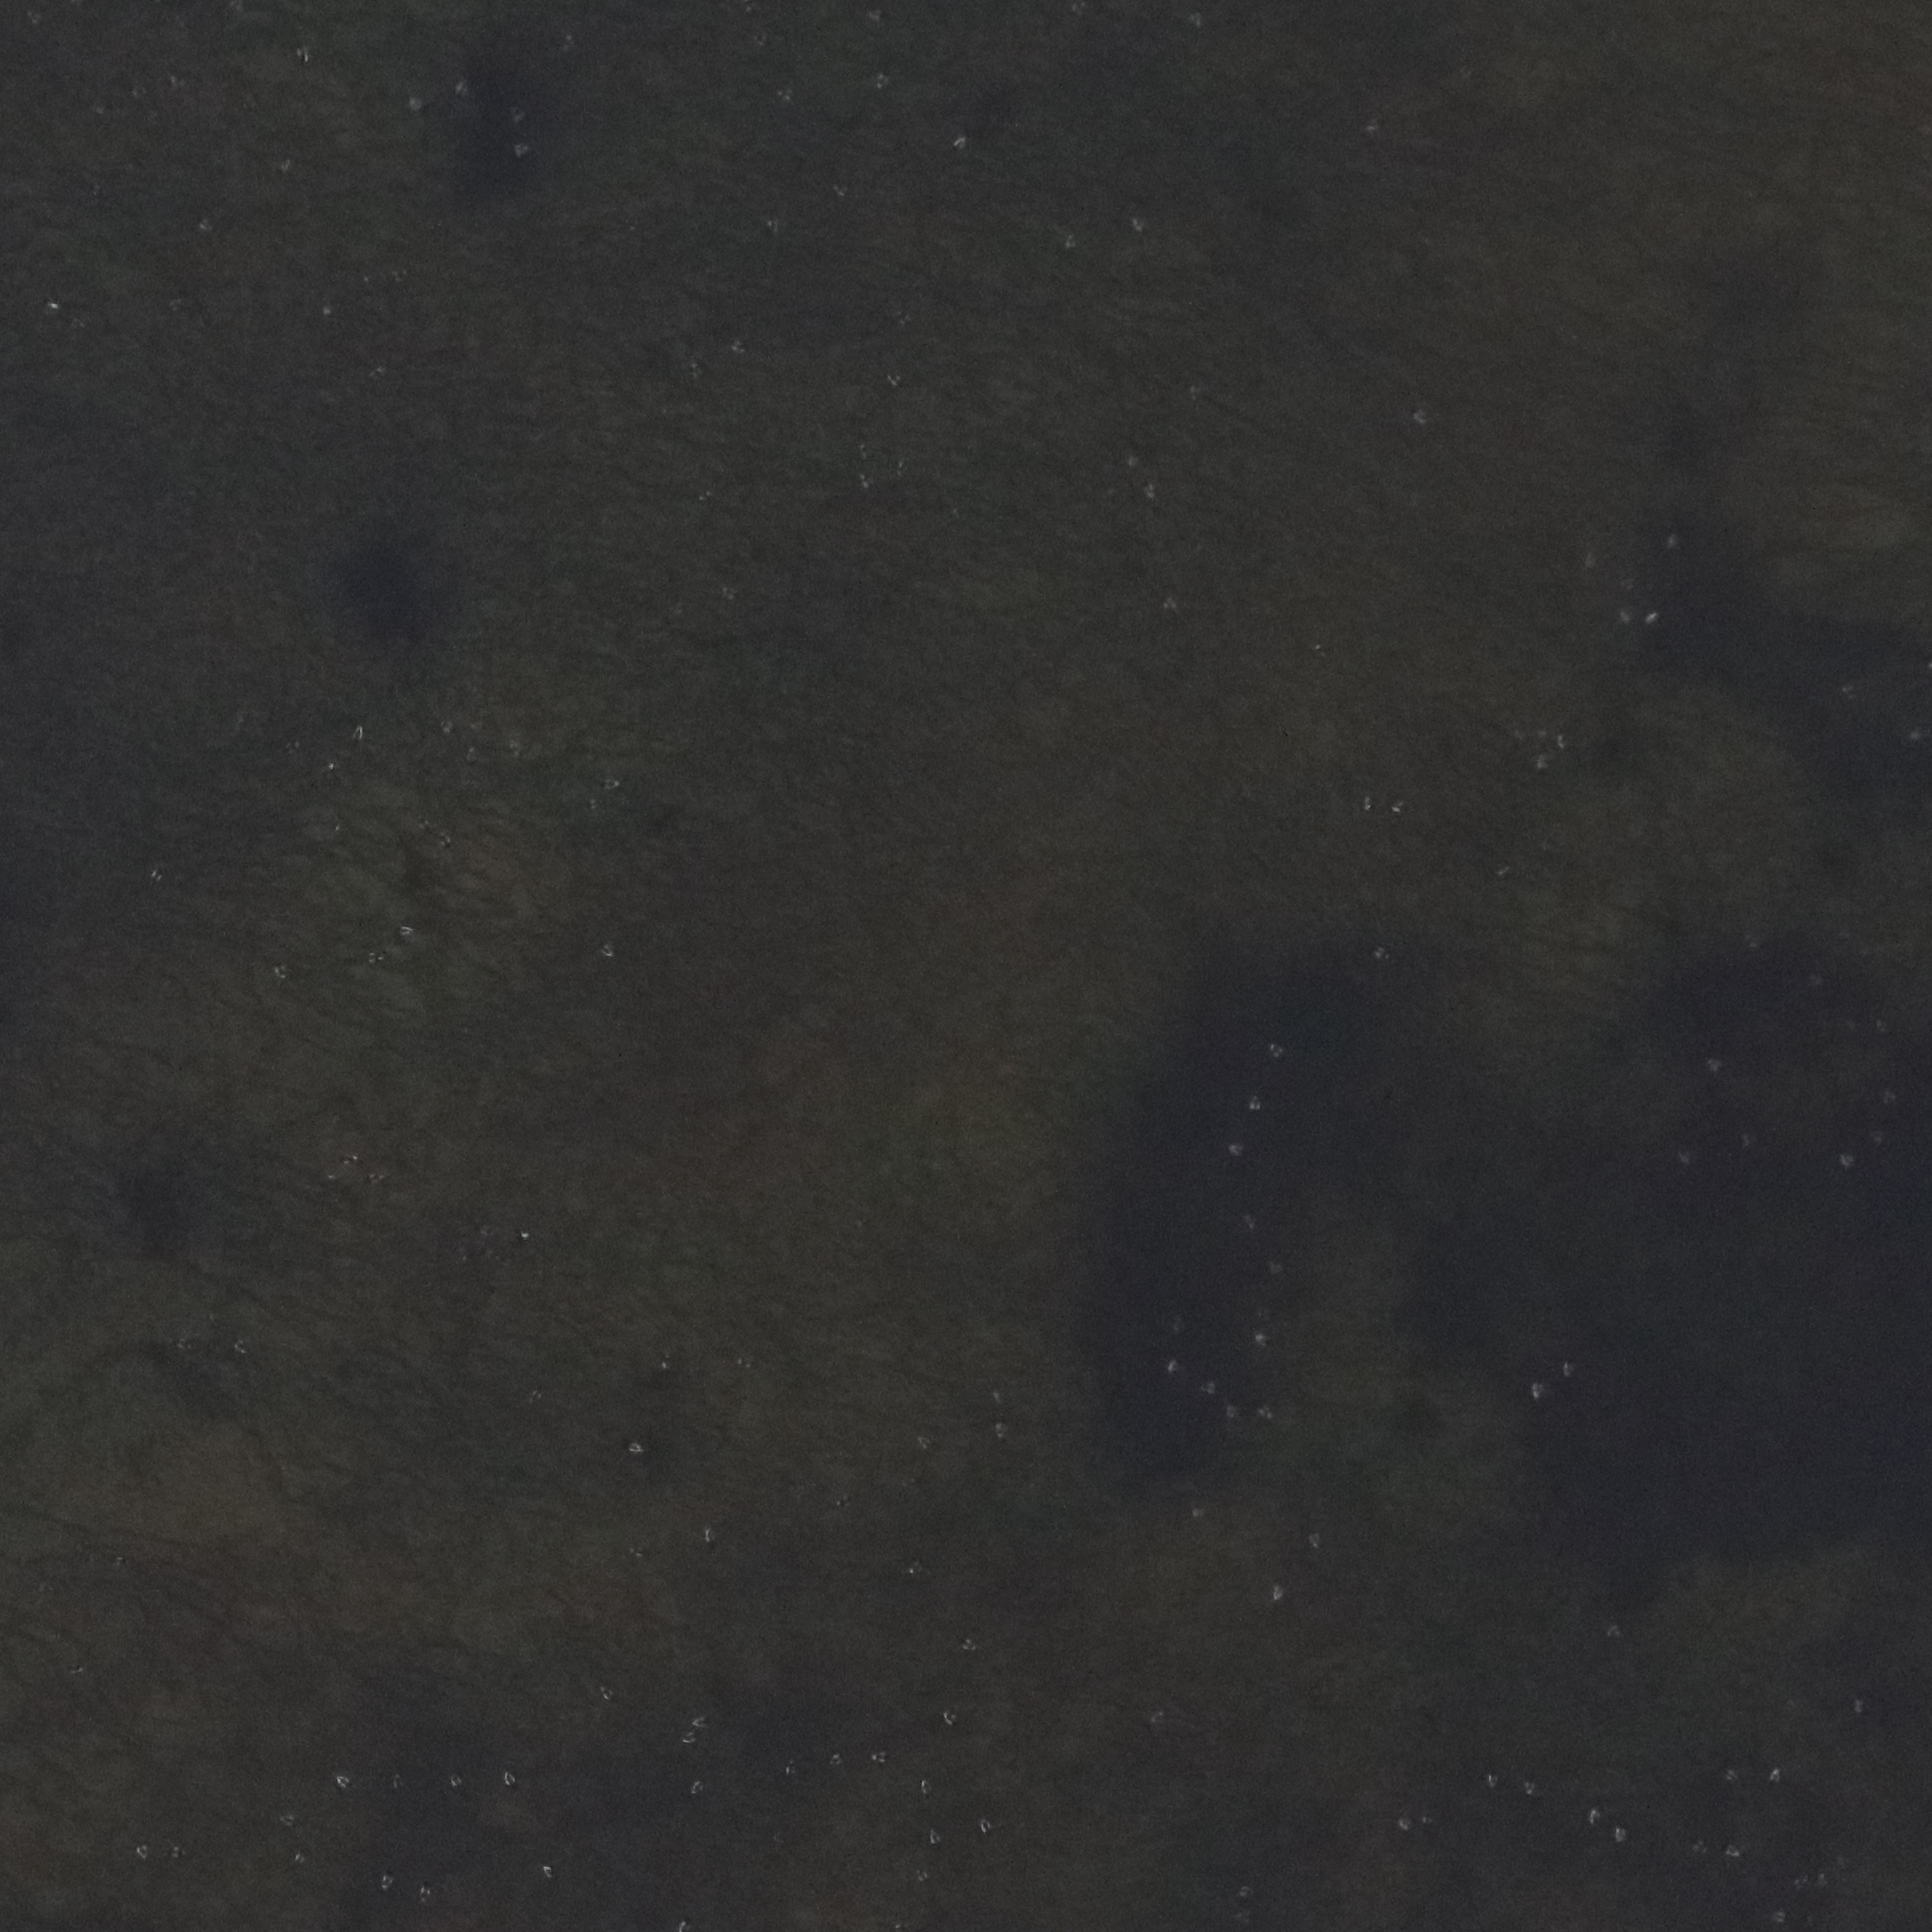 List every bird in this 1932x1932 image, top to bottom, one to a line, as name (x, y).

brant (231, 1)
brant (76, 5)
brant (1077, 9)
brant (869, 12)
brant (42, 18)
brant (1215, 19)
brant (756, 24)
brant (579, 46)
brant (305, 53)
brant (884, 72)
brant (174, 81)
brant (465, 89)
brant (783, 92)
brant (139, 98)
brant (526, 103)
brant (95, 105)
brant (421, 105)
brant (1372, 123)
brant (964, 136)
brant (523, 155)
brant (286, 163)
brant (845, 183)
brant (99, 184)
brant (770, 216)
brant (1143, 216)
brant (205, 227)
brant (1067, 241)
brant (396, 276)
brant (53, 304)
brant (170, 307)
brant (326, 315)
brant (909, 318)
brant (81, 319)
brant (740, 343)
brant (696, 362)
brant (373, 366)
brant (892, 378)
brant (1197, 393)
brant (1427, 417)
brant (869, 445)
brant (1135, 454)
brant (912, 472)
brant (870, 482)
brant (706, 490)
brant (1154, 494)
brant (956, 503)
brant (1675, 550)
brant (1588, 558)
brant (1634, 583)
brant (728, 585)
brant (1171, 606)
brant (672, 614)
brant (1634, 615)
brant (1654, 624)
brant (1323, 644)
brant (441, 730)
brant (355, 736)
brant (525, 743)
brant (1563, 744)
brant (305, 745)
brant (479, 762)
brant (1537, 766)
brant (335, 767)
brant (618, 779)
brant (1375, 799)
brant (1407, 804)
brant (595, 805)
brant (422, 819)
brant (344, 827)
brant (440, 837)
brant (159, 875)
brant (410, 932)
brant (606, 953)
brant (1384, 953)
brant (374, 960)
brant (268, 966)
brant (1887, 1023)
brant (1848, 1029)
brant (1722, 1060)
brant (1273, 1068)
brant (1885, 1099)
brant (1259, 1110)
brant (1742, 1136)
brant (1883, 1143)
brant (1229, 1147)
brant (1679, 1155)
brant (1858, 1160)
brant (353, 1164)
brant (374, 1178)
brant (324, 1187)
brant (1252, 1228)
brant (523, 1238)
brant (1267, 1277)
brant (1267, 1310)
brant (210, 1320)
brant (1176, 1327)
brant (1259, 1338)
brant (239, 1341)
brant (186, 1350)
brant (673, 1364)
brant (1570, 1364)
brant (736, 1366)
brant (1175, 1368)
brant (1536, 1381)
brant (1206, 1384)
brant (536, 1391)
brant (994, 1399)
brant (1261, 1409)
brant (1230, 1411)
brant (993, 1433)
brant (643, 1436)
brant (922, 1437)
brant (851, 1504)
brant (1194, 1511)
brant (713, 1531)
brant (1315, 1539)
brant (642, 1545)
brant (918, 1561)
brant (120, 1567)
brant (48, 1579)
brant (1270, 1586)
brant (1610, 1636)
brant (972, 1648)
brant (81, 1668)
brant (607, 1690)
brant (943, 1714)
brant (1165, 1721)
brant (702, 1722)
brant (694, 1742)
brant (840, 1757)
brant (882, 1765)
brant (1772, 1770)
brant (1490, 1773)
brant (503, 1774)
brant (787, 1776)
brant (1525, 1777)
brant (1730, 1777)
brant (449, 1780)
brant (699, 1781)
brant (392, 1782)
brant (344, 1786)
brant (931, 1793)
brant (1428, 1816)
brant (1586, 1824)
brant (293, 1826)
brant (1404, 1826)
brant (984, 1832)
brant (1618, 1835)
brant (934, 1837)
brant (1706, 1845)
brant (1736, 1845)
brant (173, 1850)
brant (133, 1861)
brant (304, 1861)
brant (549, 1869)
brant (918, 1872)
brant (381, 1885)
brant (1801, 1886)
brant (1821, 1890)
brant (429, 1892)
brant (1247, 1893)
brant (1784, 1913)
brant (906, 1917)
brant (1816, 1917)
brant (1239, 1918)
brant (678, 1923)